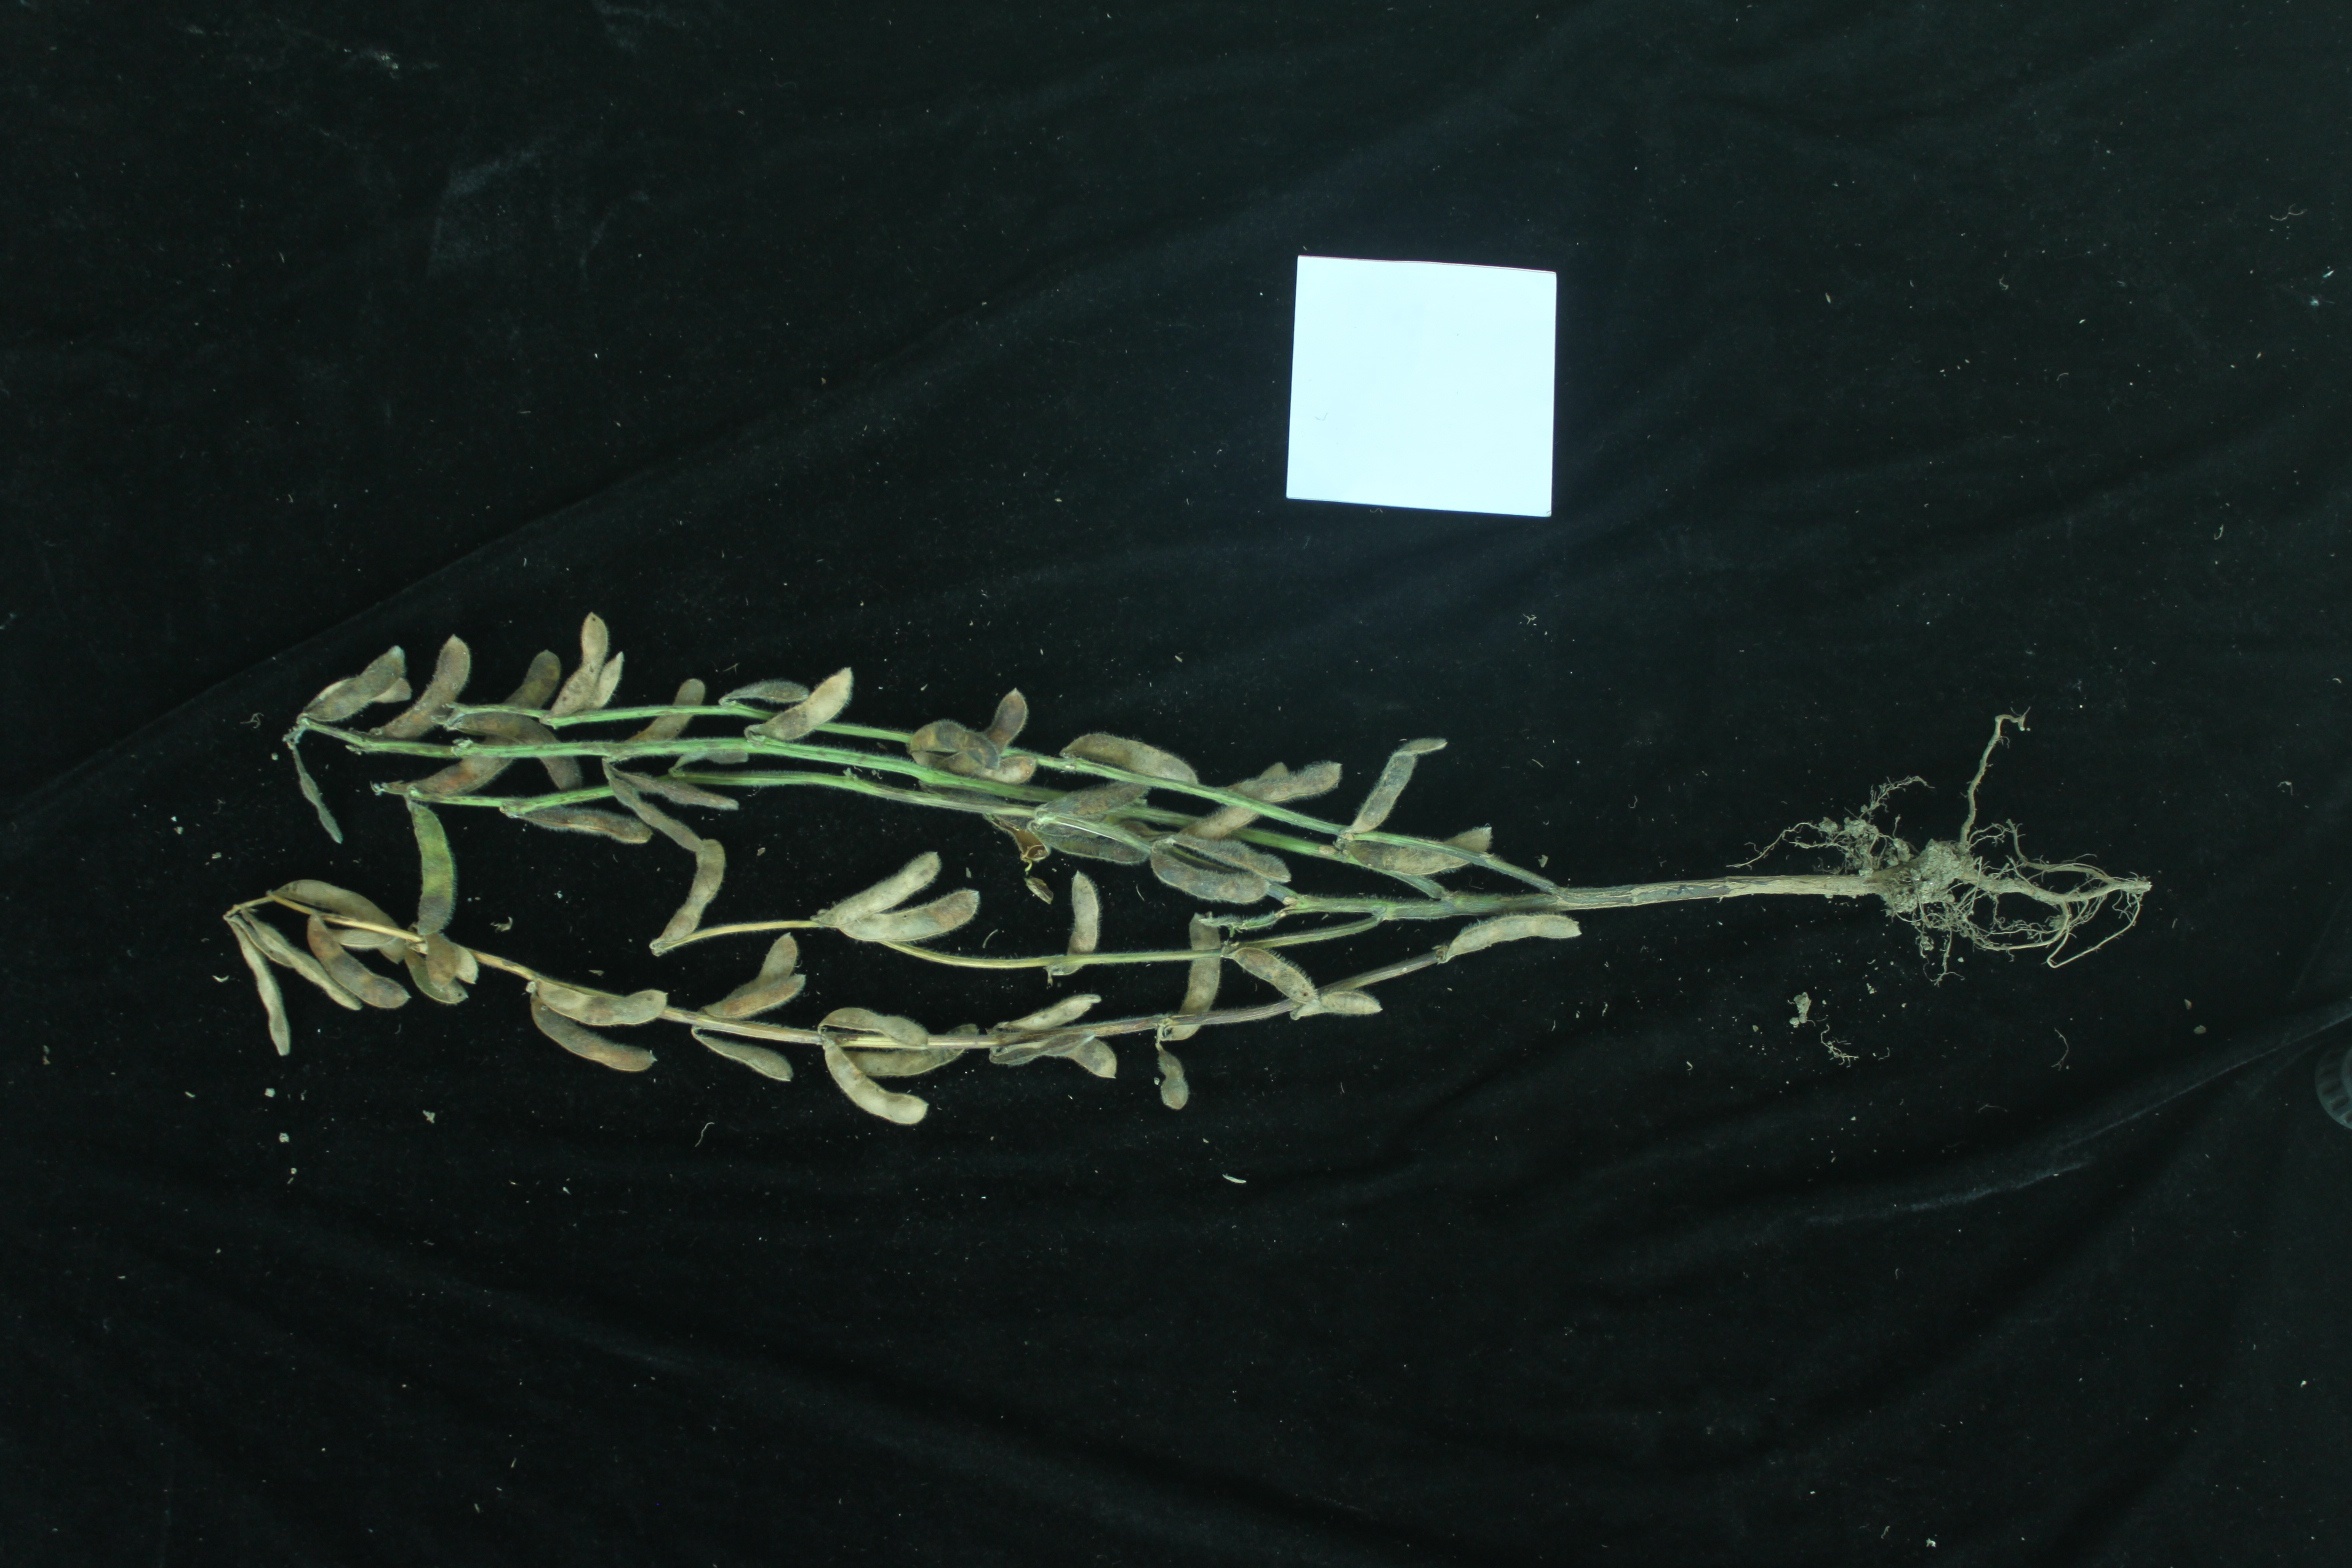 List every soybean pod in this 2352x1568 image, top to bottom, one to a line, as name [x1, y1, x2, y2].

soybean pod [543, 614, 610, 721]
soybean pod [366, 635, 468, 741]
soybean pod [302, 648, 403, 722]
soybean pod [442, 653, 559, 724]
soybean pod [583, 654, 621, 711]
soybean pod [745, 669, 854, 741]
soybean pod [296, 675, 413, 714]
soybean pod [616, 678, 704, 743]
soybean pod [728, 682, 810, 704]
soybean pod [908, 693, 1029, 753]
soybean pod [442, 714, 585, 792]
soybean pod [371, 733, 521, 797]
soybean pod [1058, 736, 1197, 792]
soybean pod [1339, 739, 1445, 838]
soybean pod [916, 741, 1036, 784]
soybean pod [670, 751, 746, 769]
soybean pod [1225, 761, 1340, 803]
soybean pod [602, 762, 701, 855]
soybean pod [607, 765, 737, 812]
soybean pod [1030, 781, 1150, 823]
soybean pod [405, 793, 453, 940]
soybean pod [504, 804, 654, 844]
soybean pod [1162, 805, 1256, 837]
soybean pod [986, 817, 1149, 866]
soybean pod [1341, 827, 1493, 878]
soybean pod [1165, 838, 1289, 882]
soybean pod [653, 841, 723, 949]
soybean pod [813, 851, 942, 925]
soybean pod [1150, 854, 1267, 906]
soybean pod [1048, 876, 1100, 976]
soybean pod [276, 881, 402, 961]
soybean pod [839, 891, 979, 944]
soybean pod [243, 912, 361, 1010]
soybean pod [1159, 914, 1220, 1042]
soybean pod [308, 917, 409, 1009]
soybean pod [1435, 917, 1579, 964]
soybean pod [228, 920, 289, 1053]
soybean pod [331, 931, 411, 949]
soybean pod [424, 934, 477, 982]
soybean pod [700, 937, 796, 1009]
soybean pod [1228, 948, 1321, 1011]
soybean pod [403, 953, 466, 1005]
soybean pod [702, 975, 807, 1016]
soybean pod [539, 980, 669, 1029]
soybean pod [530, 982, 659, 1072]
soybean pod [1293, 992, 1382, 1019]
soybean pod [994, 995, 1104, 1033]
soybean pod [821, 1009, 929, 1048]
soybean pod [842, 1027, 975, 1077]
soybean pod [820, 1032, 928, 1127]
soybean pod [695, 1033, 794, 1080]
soybean pod [993, 1038, 1118, 1082]
soybean pod [1155, 1041, 1188, 1111]